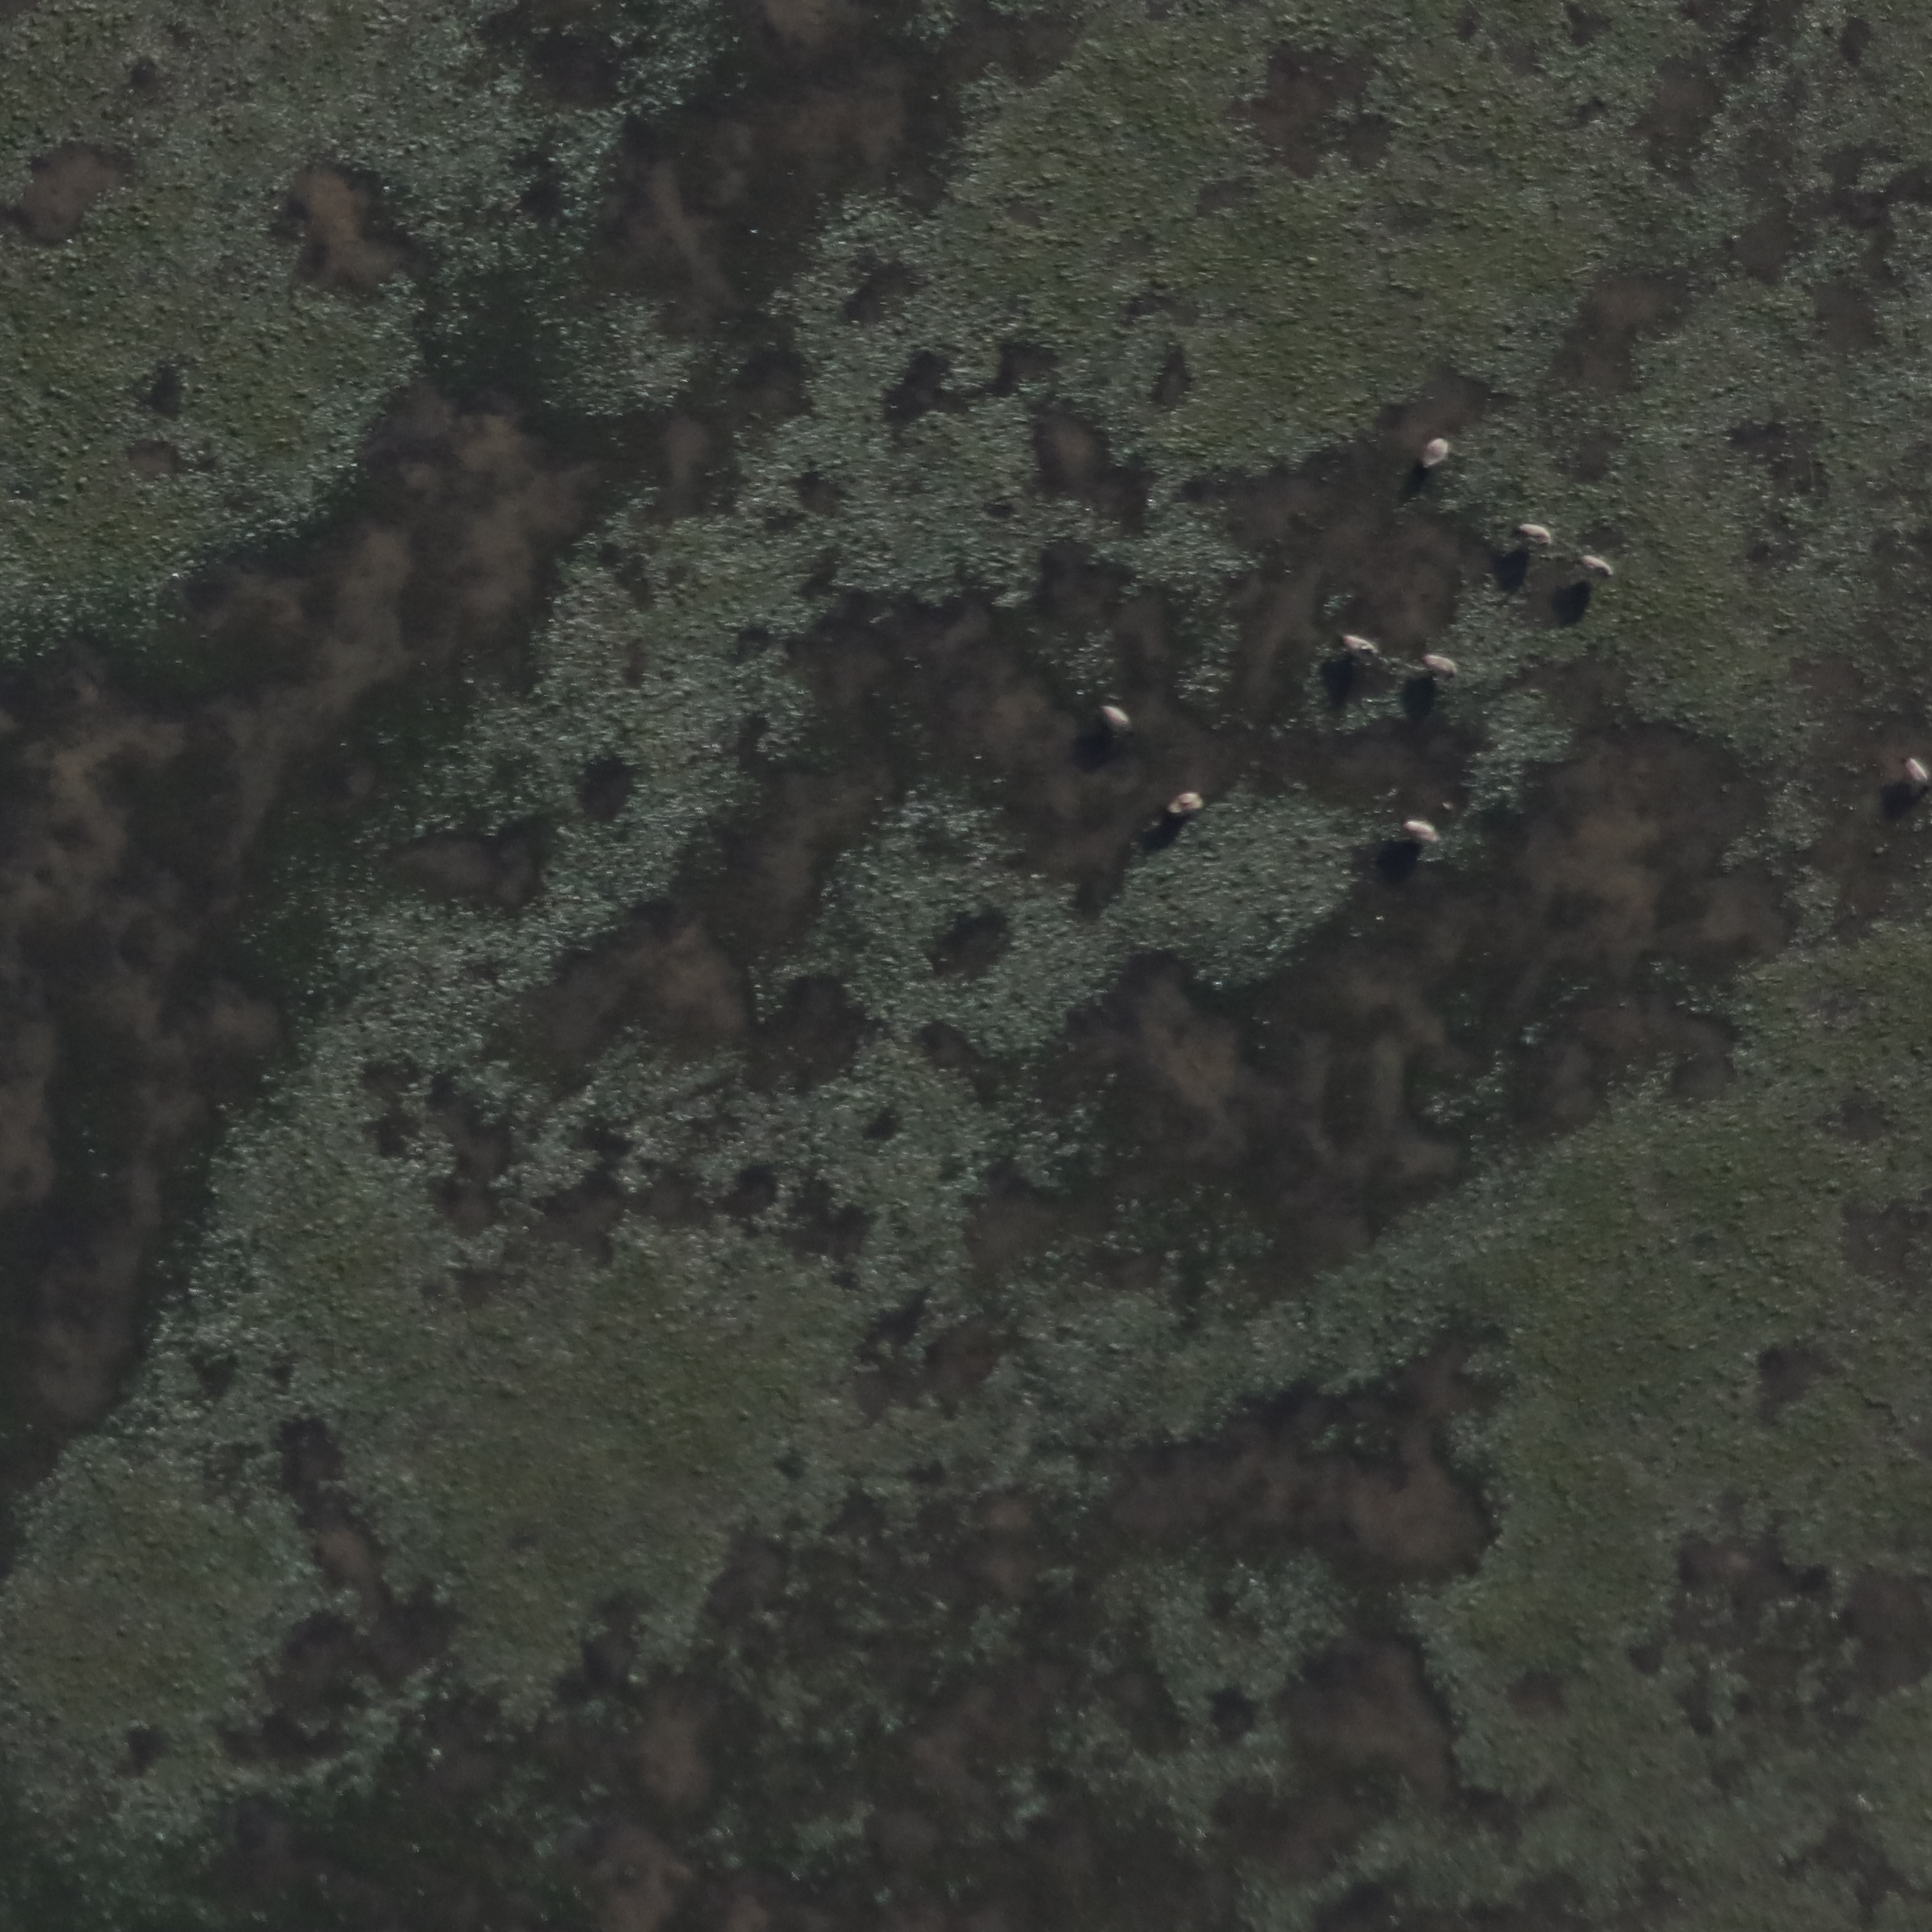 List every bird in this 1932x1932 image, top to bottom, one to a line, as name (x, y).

Canada goose (1436, 452)
Canada goose (1534, 534)
Canada goose (1594, 566)
Canada goose (1361, 649)
Canada goose (1442, 667)
Canada goose (1118, 720)
Canada goose (1918, 770)
Canada goose (1187, 806)
Canada goose (1423, 836)